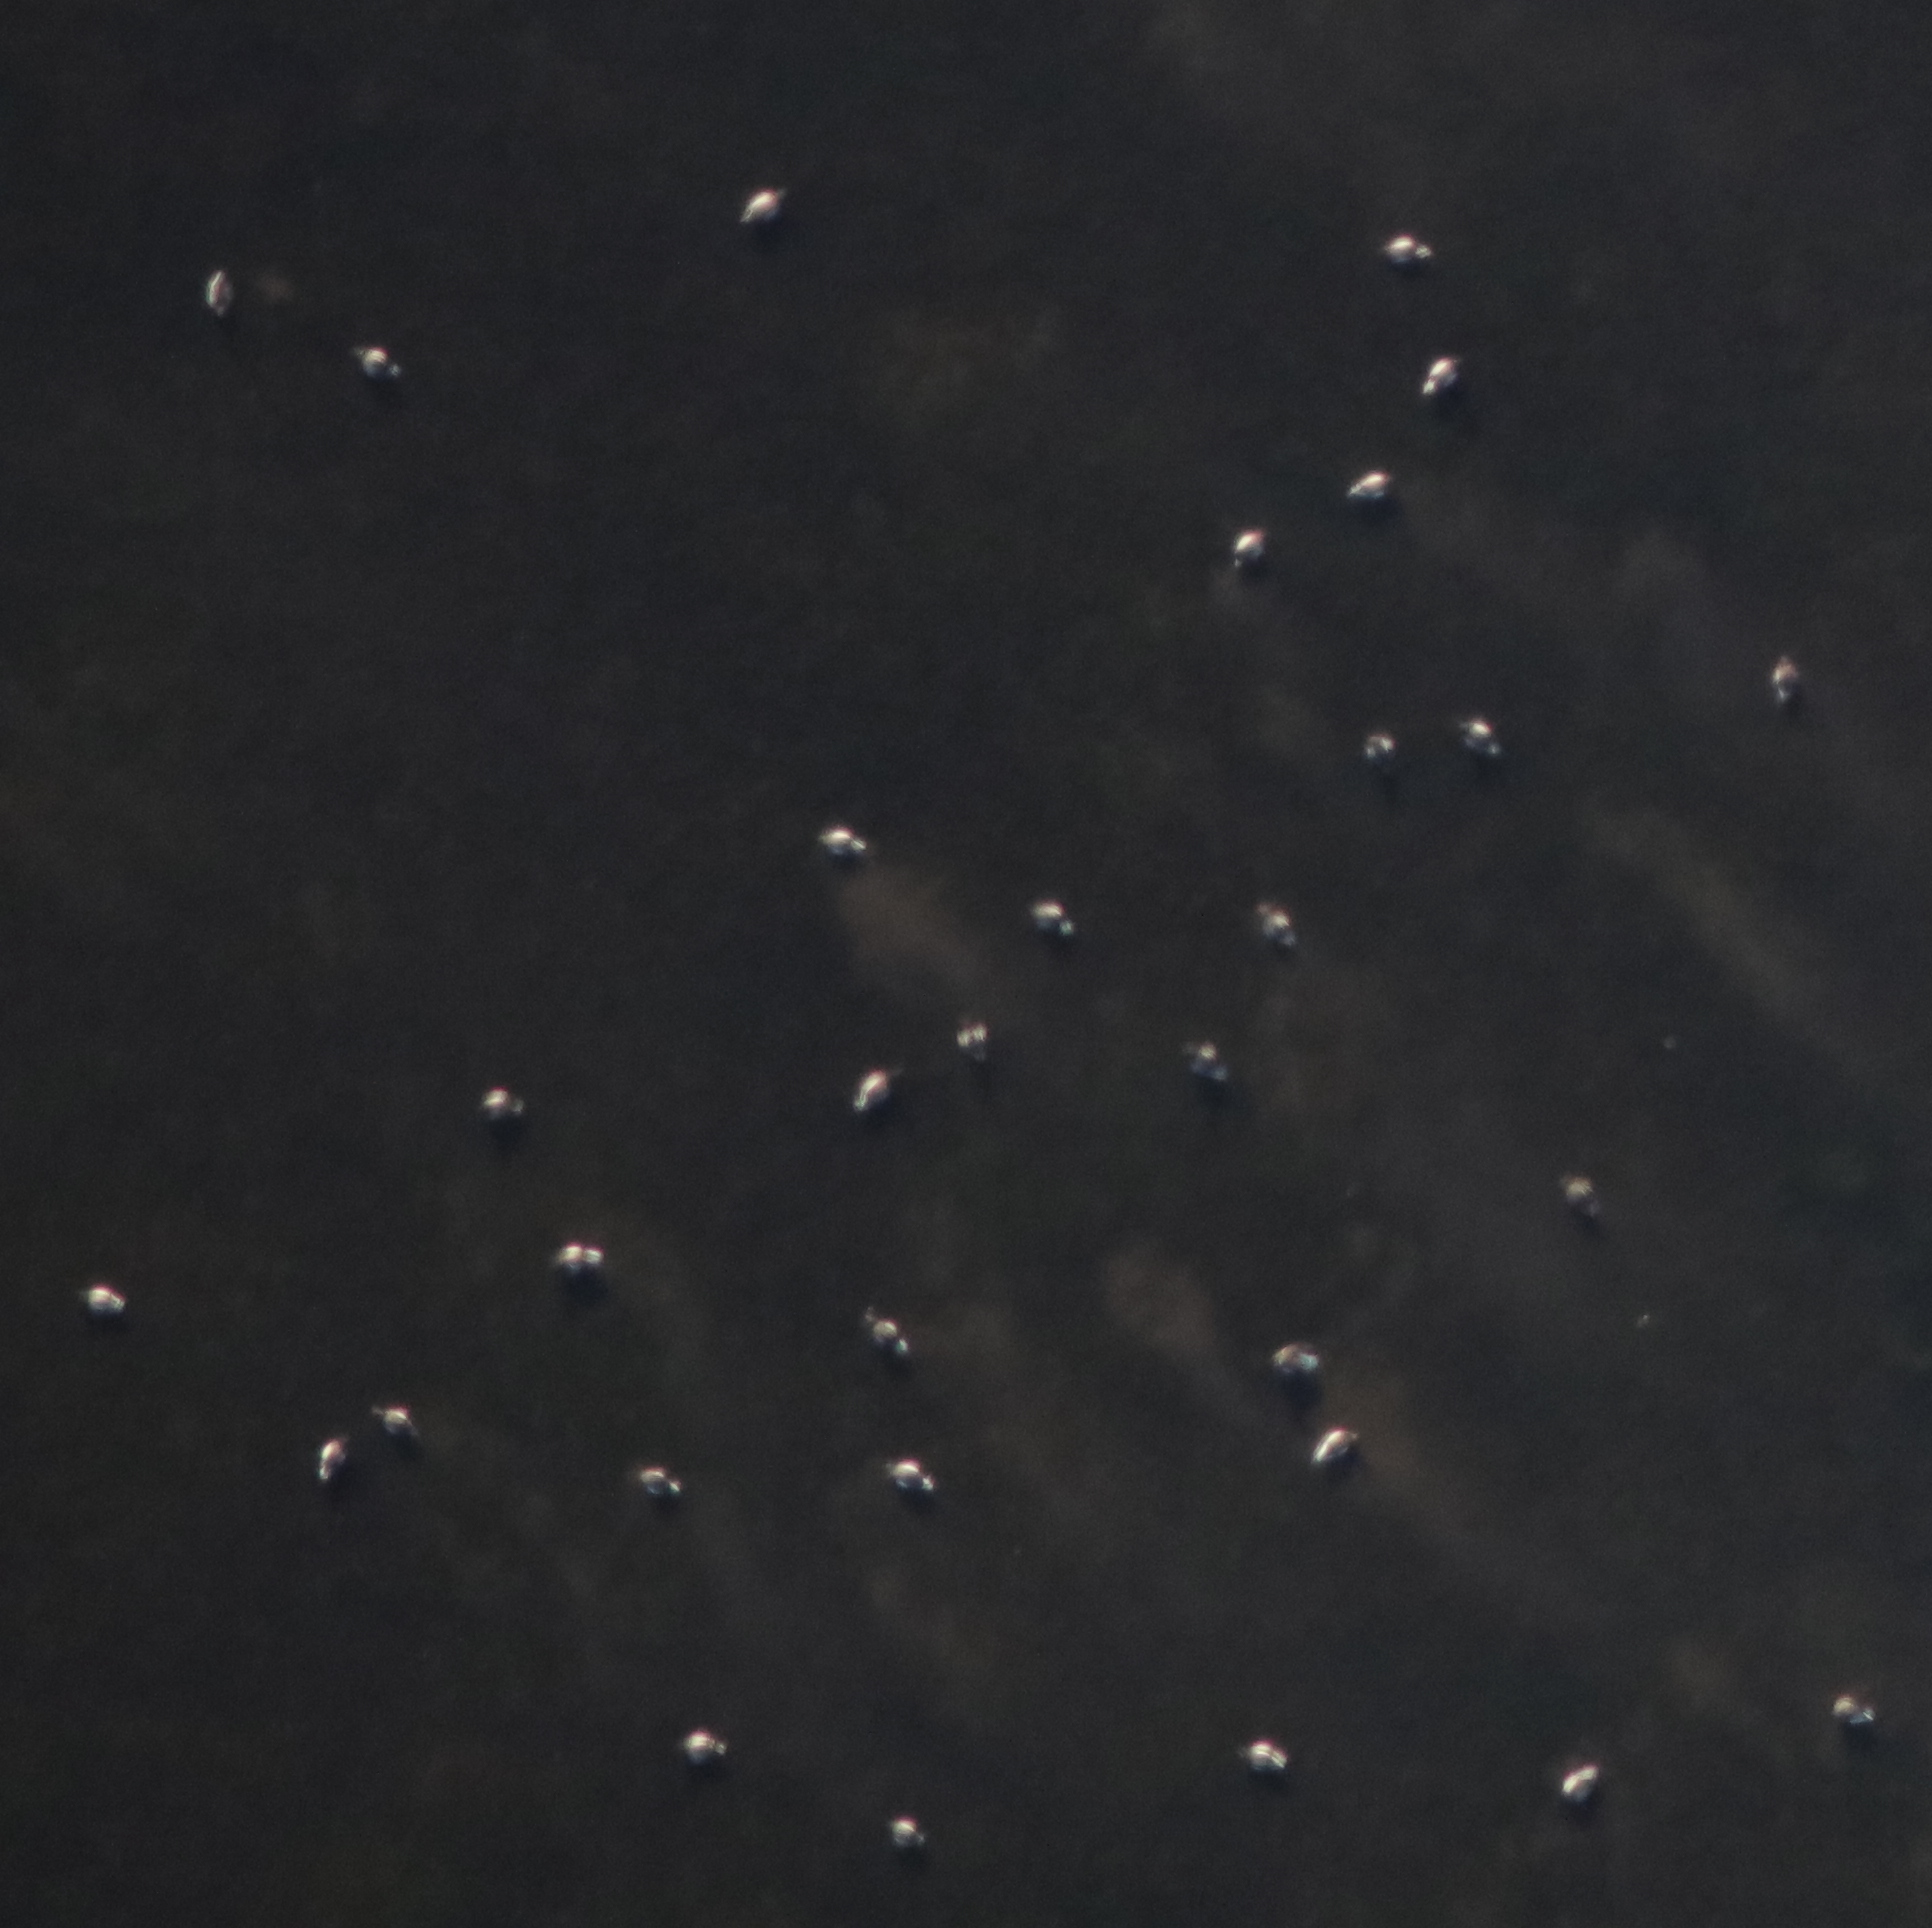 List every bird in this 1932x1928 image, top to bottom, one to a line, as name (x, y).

brant (761, 206)
brant (1405, 245)
brant (220, 293)
brant (386, 366)
brant (1438, 372)
brant (1372, 487)
brant (1250, 549)
brant (1786, 677)
brant (1481, 738)
brant (1377, 739)
brant (841, 844)
brant (1049, 916)
brant (1278, 931)
brant (973, 1035)
brant (1206, 1055)
brant (875, 1088)
brant (496, 1107)
brant (1577, 1196)
brant (578, 1261)
other bird (101, 1290)
brant (886, 1337)
brant (1292, 1359)
brant (394, 1419)
brant (1337, 1444)
brant (333, 1461)
brant (907, 1475)
brant (656, 1482)
brant (1852, 1710)
other bird (707, 1751)
brant (1267, 1756)
brant (1580, 1779)
other bird (911, 1832)